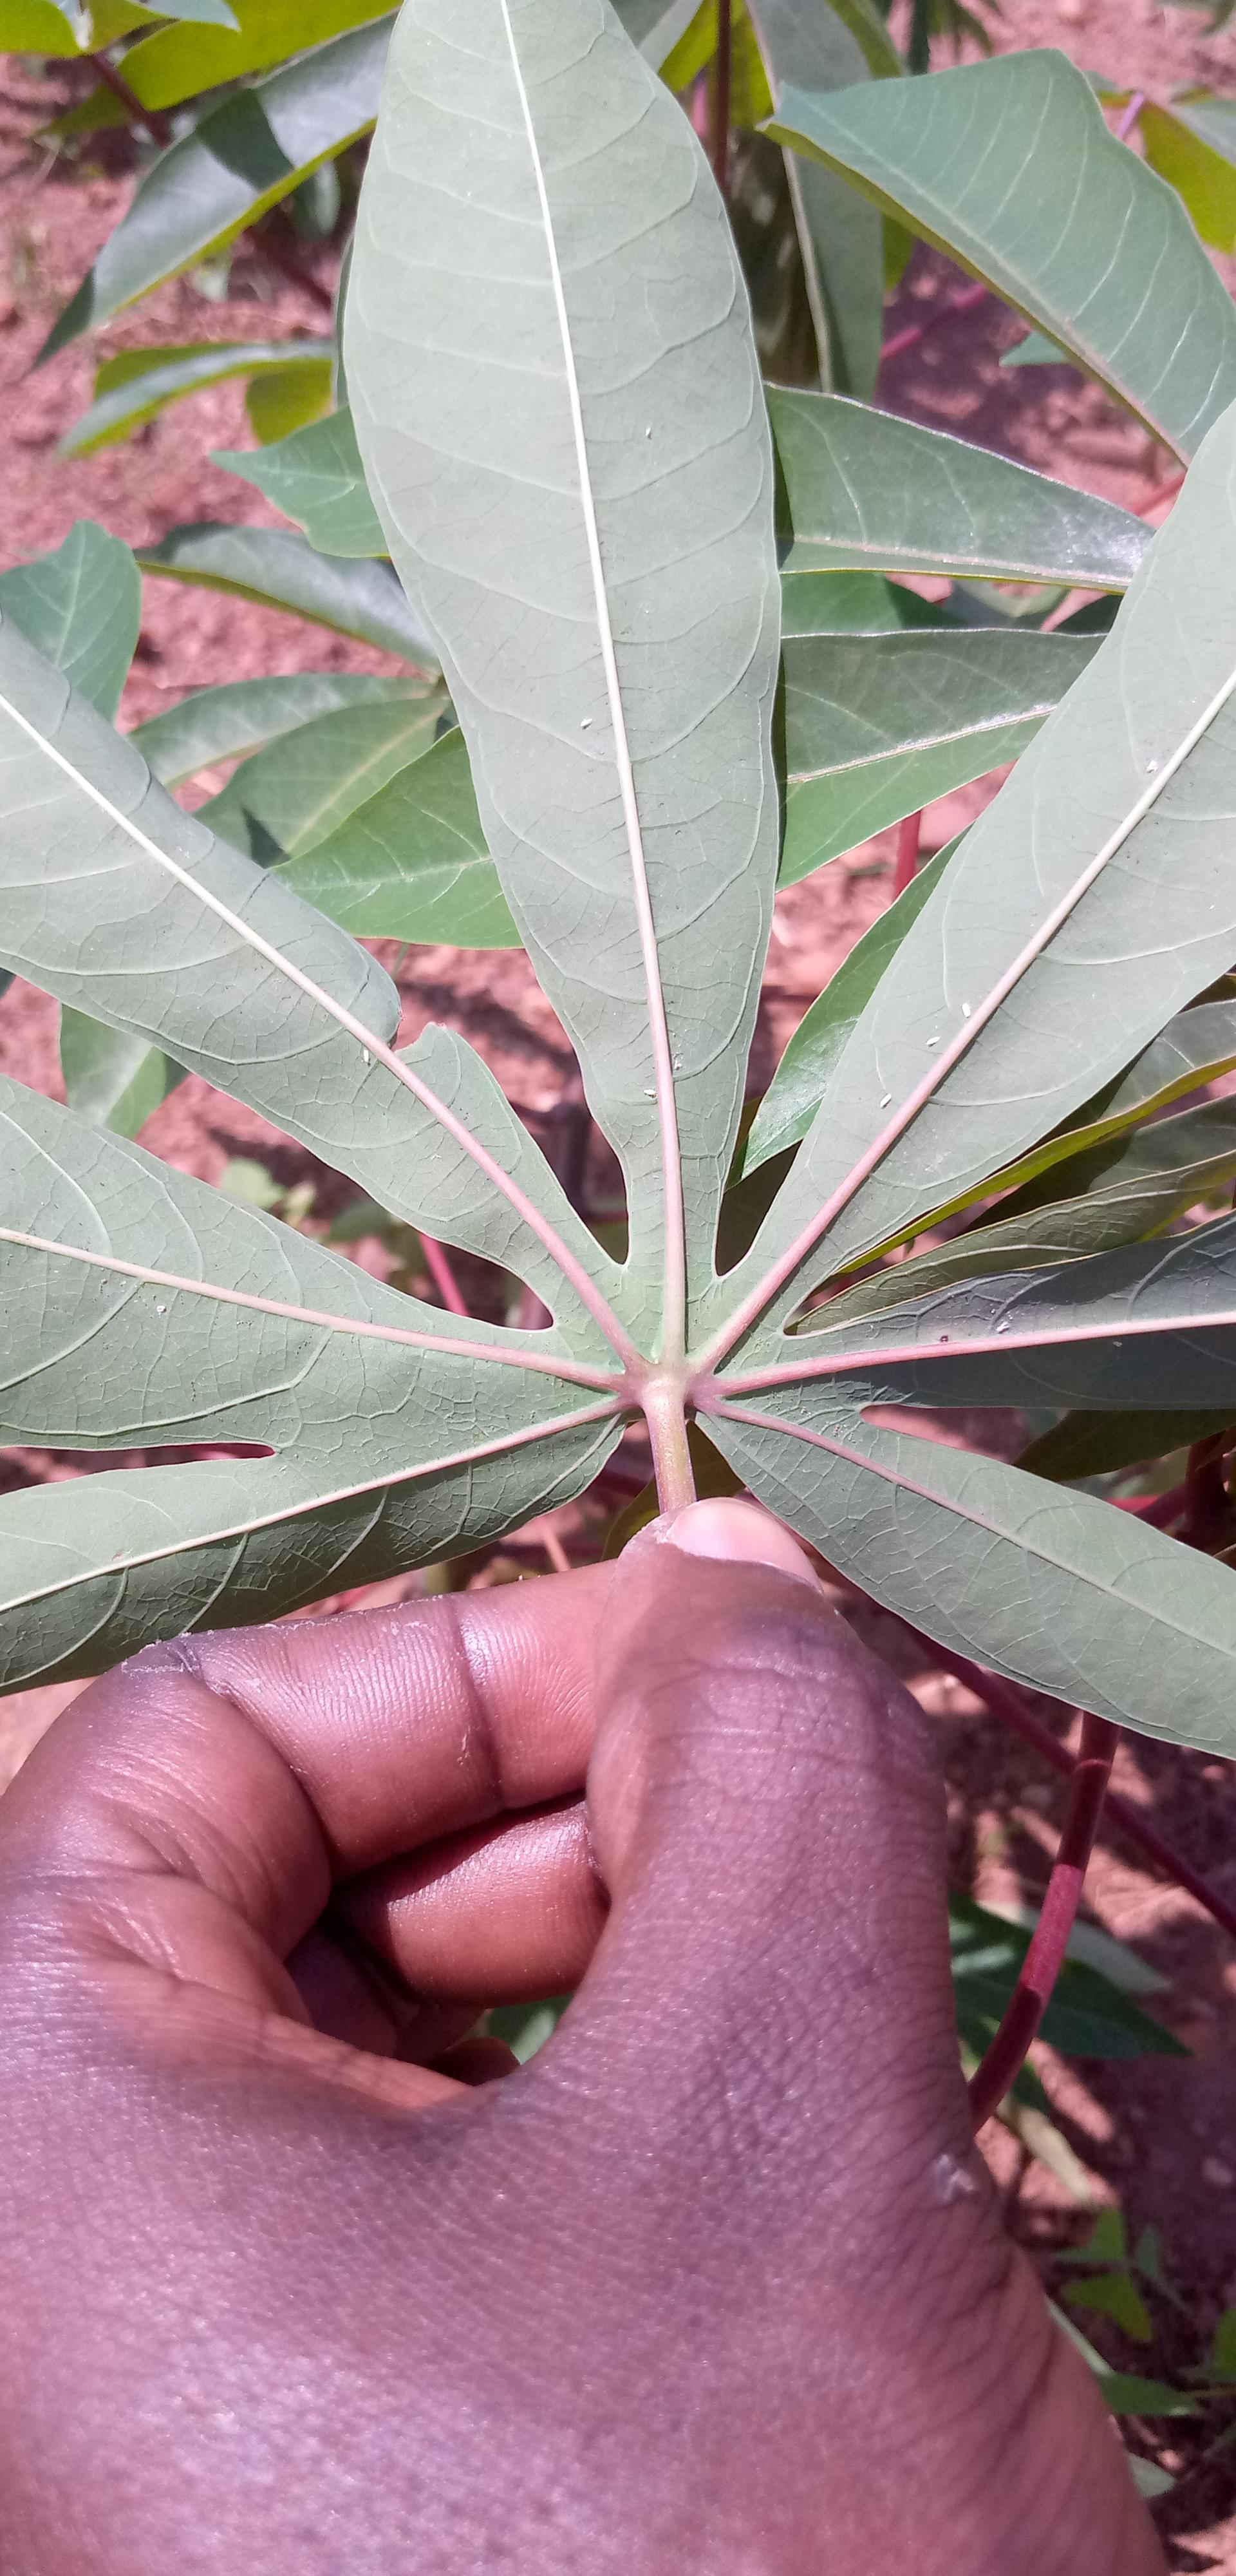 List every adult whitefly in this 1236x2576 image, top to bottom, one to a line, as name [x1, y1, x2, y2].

whitefly [643, 426, 653, 439]
whitefly [578, 715, 595, 729]
whitefly [1145, 759, 1159, 775]
whitefly [960, 1000, 973, 1019]
whitefly [924, 1034, 940, 1046]
whitefly [362, 1048, 371, 1064]
whitefly [642, 1086, 657, 1097]
whitefly [879, 1092, 894, 1109]
whitefly [995, 1320, 1011, 1335]